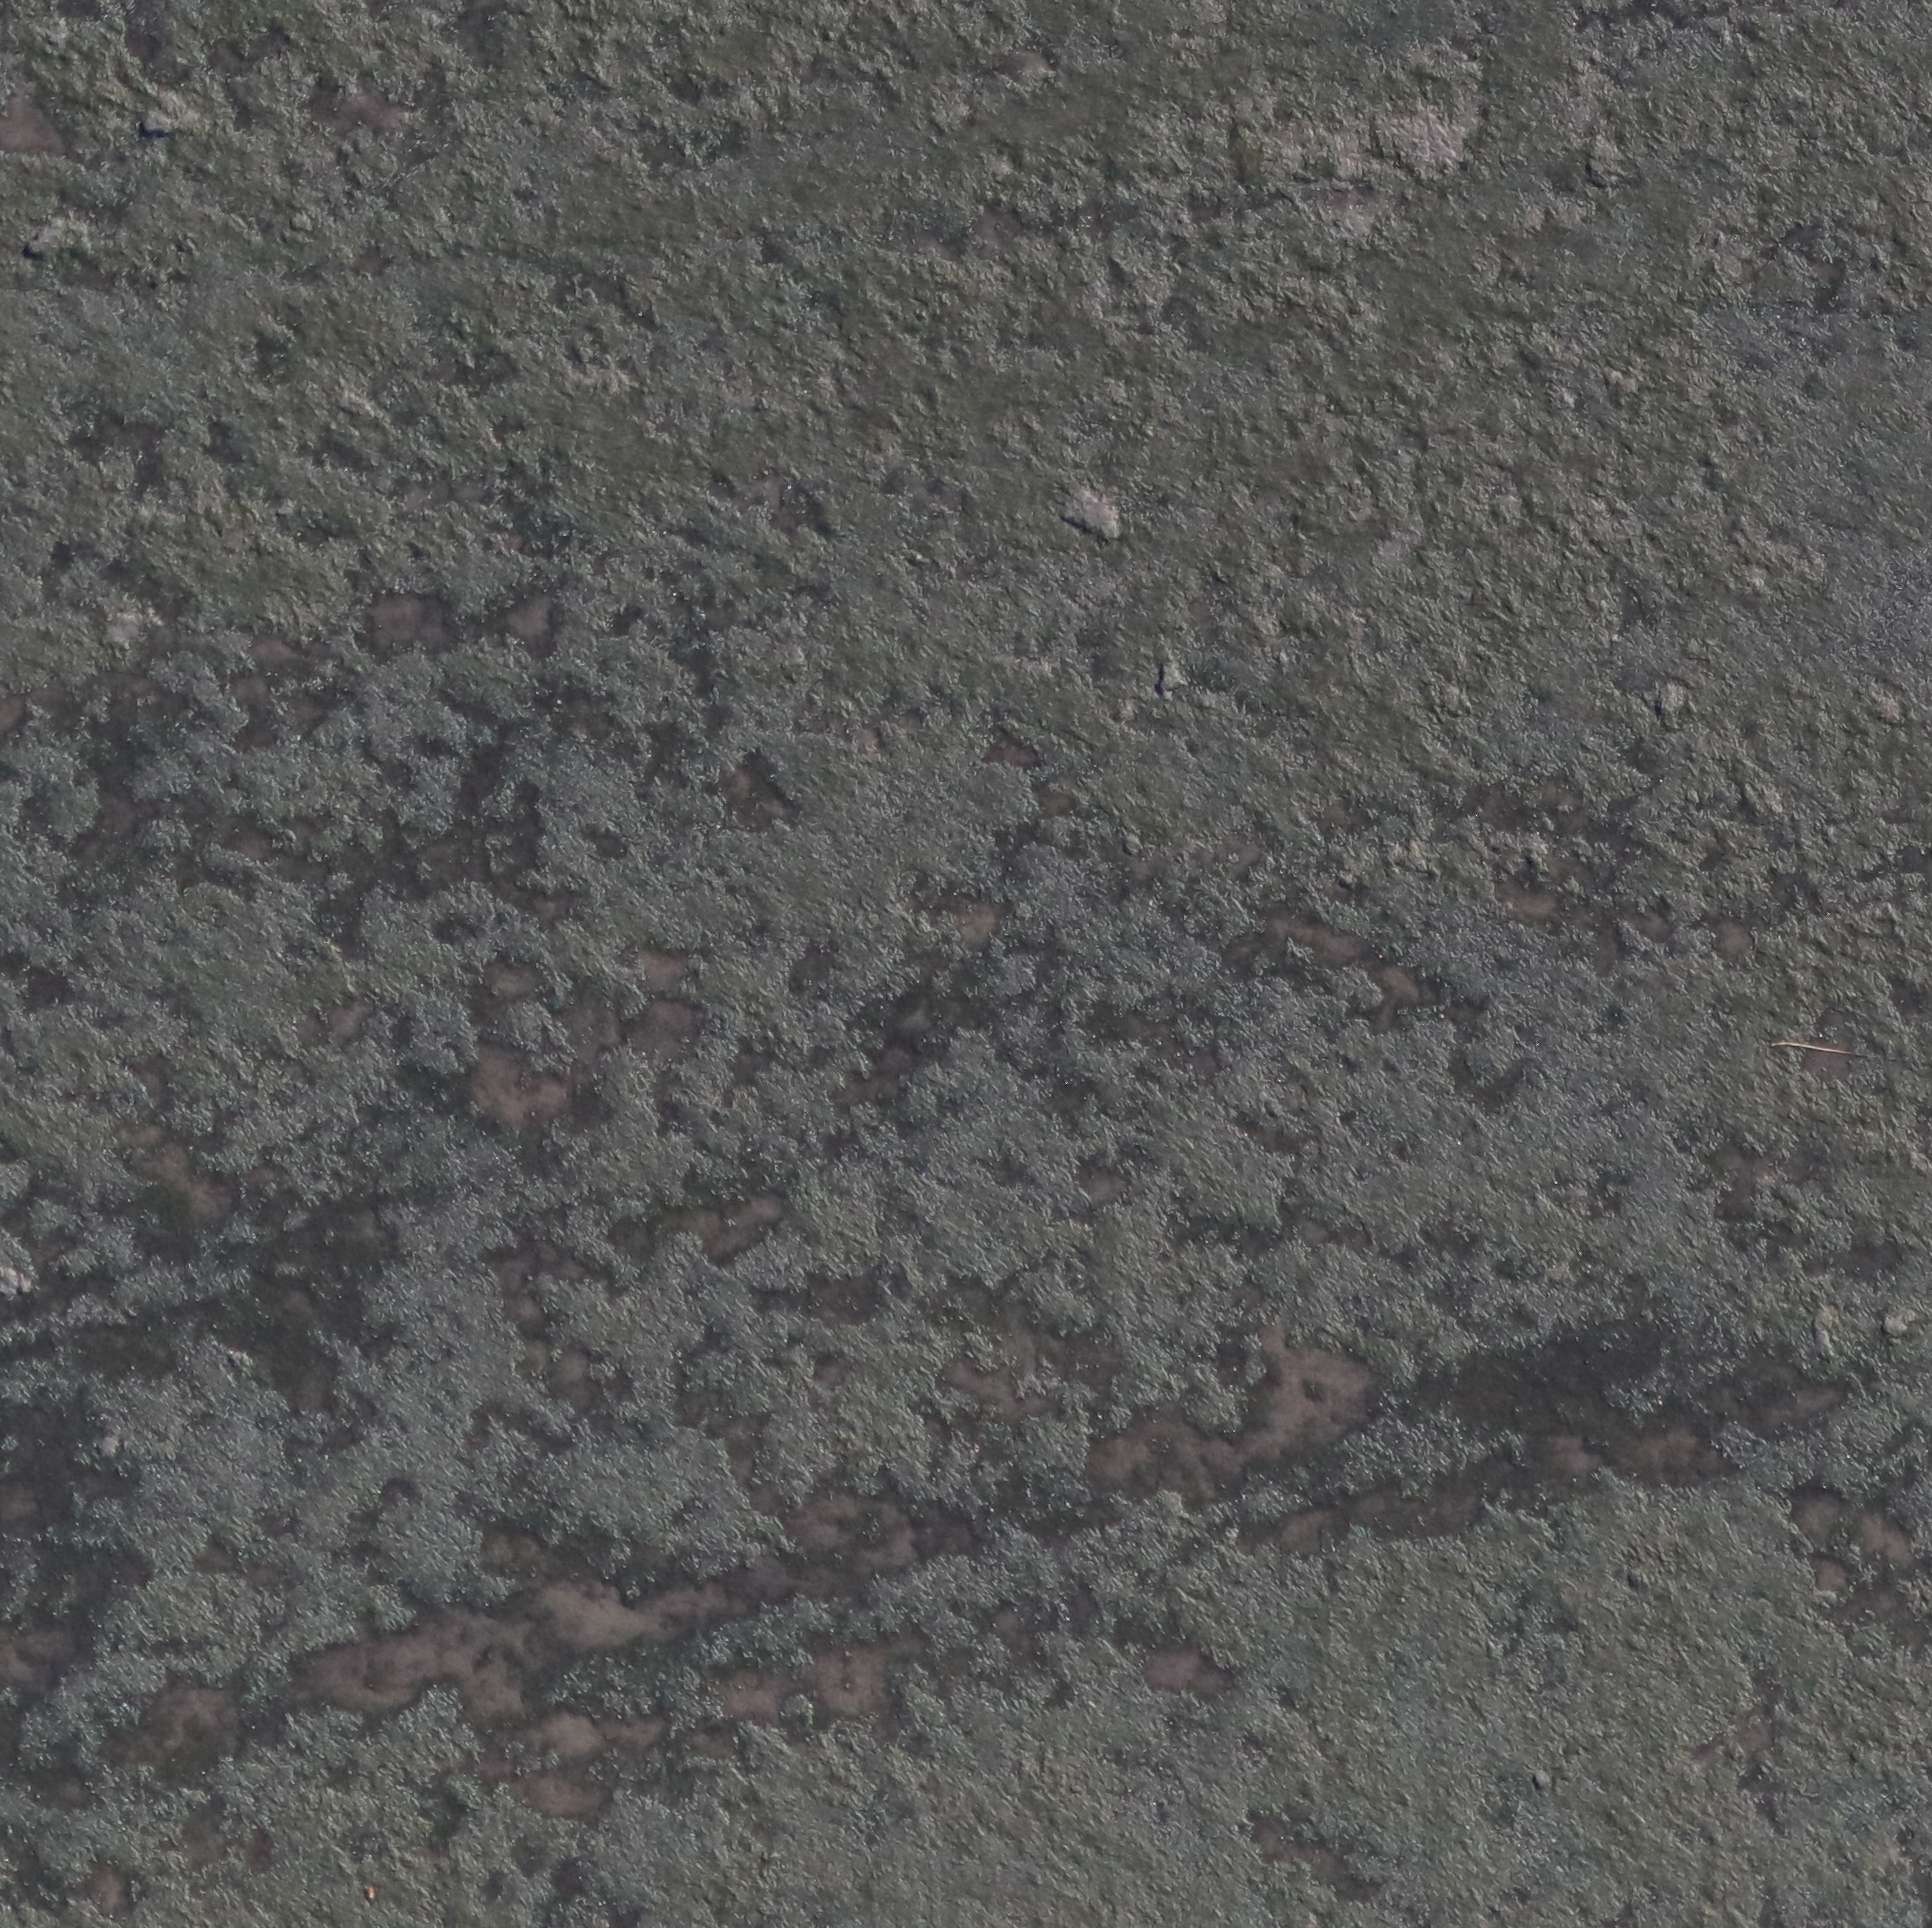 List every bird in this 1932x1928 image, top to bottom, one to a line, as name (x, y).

None